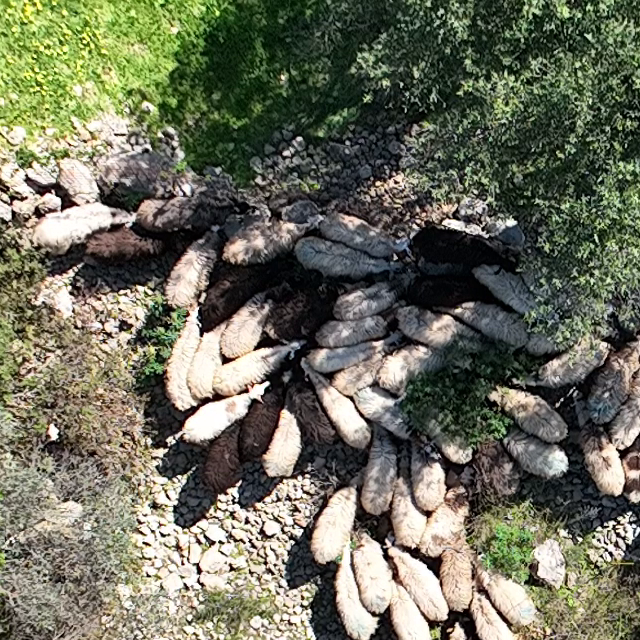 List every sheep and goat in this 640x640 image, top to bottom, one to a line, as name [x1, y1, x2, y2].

sheep [136, 196, 236, 233]
sheep [31, 201, 138, 257]
sheep [320, 213, 409, 257]
sheep [221, 215, 324, 266]
sheep [166, 226, 220, 308]
sheep [84, 227, 166, 267]
sheep [413, 228, 520, 272]
sheep [295, 236, 405, 278]
sheep [471, 265, 544, 316]
sheep [518, 268, 572, 303]
sheep [200, 269, 275, 331]
sheep [333, 274, 416, 320]
sheep [219, 282, 292, 359]
sheep [265, 284, 330, 340]
sheep [433, 297, 528, 347]
sheep [315, 301, 405, 348]
sheep [527, 303, 614, 354]
sheep [165, 307, 200, 410]
sheep [397, 308, 492, 351]
sheep [188, 321, 228, 400]
sheep [512, 327, 619, 387]
sheep [588, 330, 639, 424]
sheep [308, 331, 403, 373]
sheep [213, 341, 306, 397]
sheep [332, 346, 394, 397]
sheep [377, 346, 471, 391]
sheep [611, 358, 639, 450]
sheep [301, 359, 370, 450]
sheep [239, 371, 292, 457]
sheep [289, 377, 338, 445]
sheep [166, 381, 269, 444]
sheep [486, 387, 569, 444]
sheep [354, 389, 443, 461]
sheep [573, 391, 625, 496]
sheep [622, 402, 639, 504]
sheep [261, 404, 300, 478]
sheep [201, 418, 242, 494]
sheep [361, 418, 397, 515]
sheep [498, 423, 570, 478]
sheep [431, 430, 473, 464]
sheep [412, 439, 446, 513]
sheep [473, 439, 520, 495]
sheep [391, 441, 426, 549]
sheep [420, 465, 475, 557]
sheep [310, 472, 364, 564]
sheep [351, 528, 394, 614]
sheep [441, 530, 476, 612]
sheep [384, 538, 448, 621]
sheep [336, 543, 381, 639]
sheep [470, 559, 537, 629]
sheep [389, 580, 430, 639]
sheep [471, 586, 525, 639]
sheep [462, 619, 509, 639]
sheep [438, 622, 476, 639]